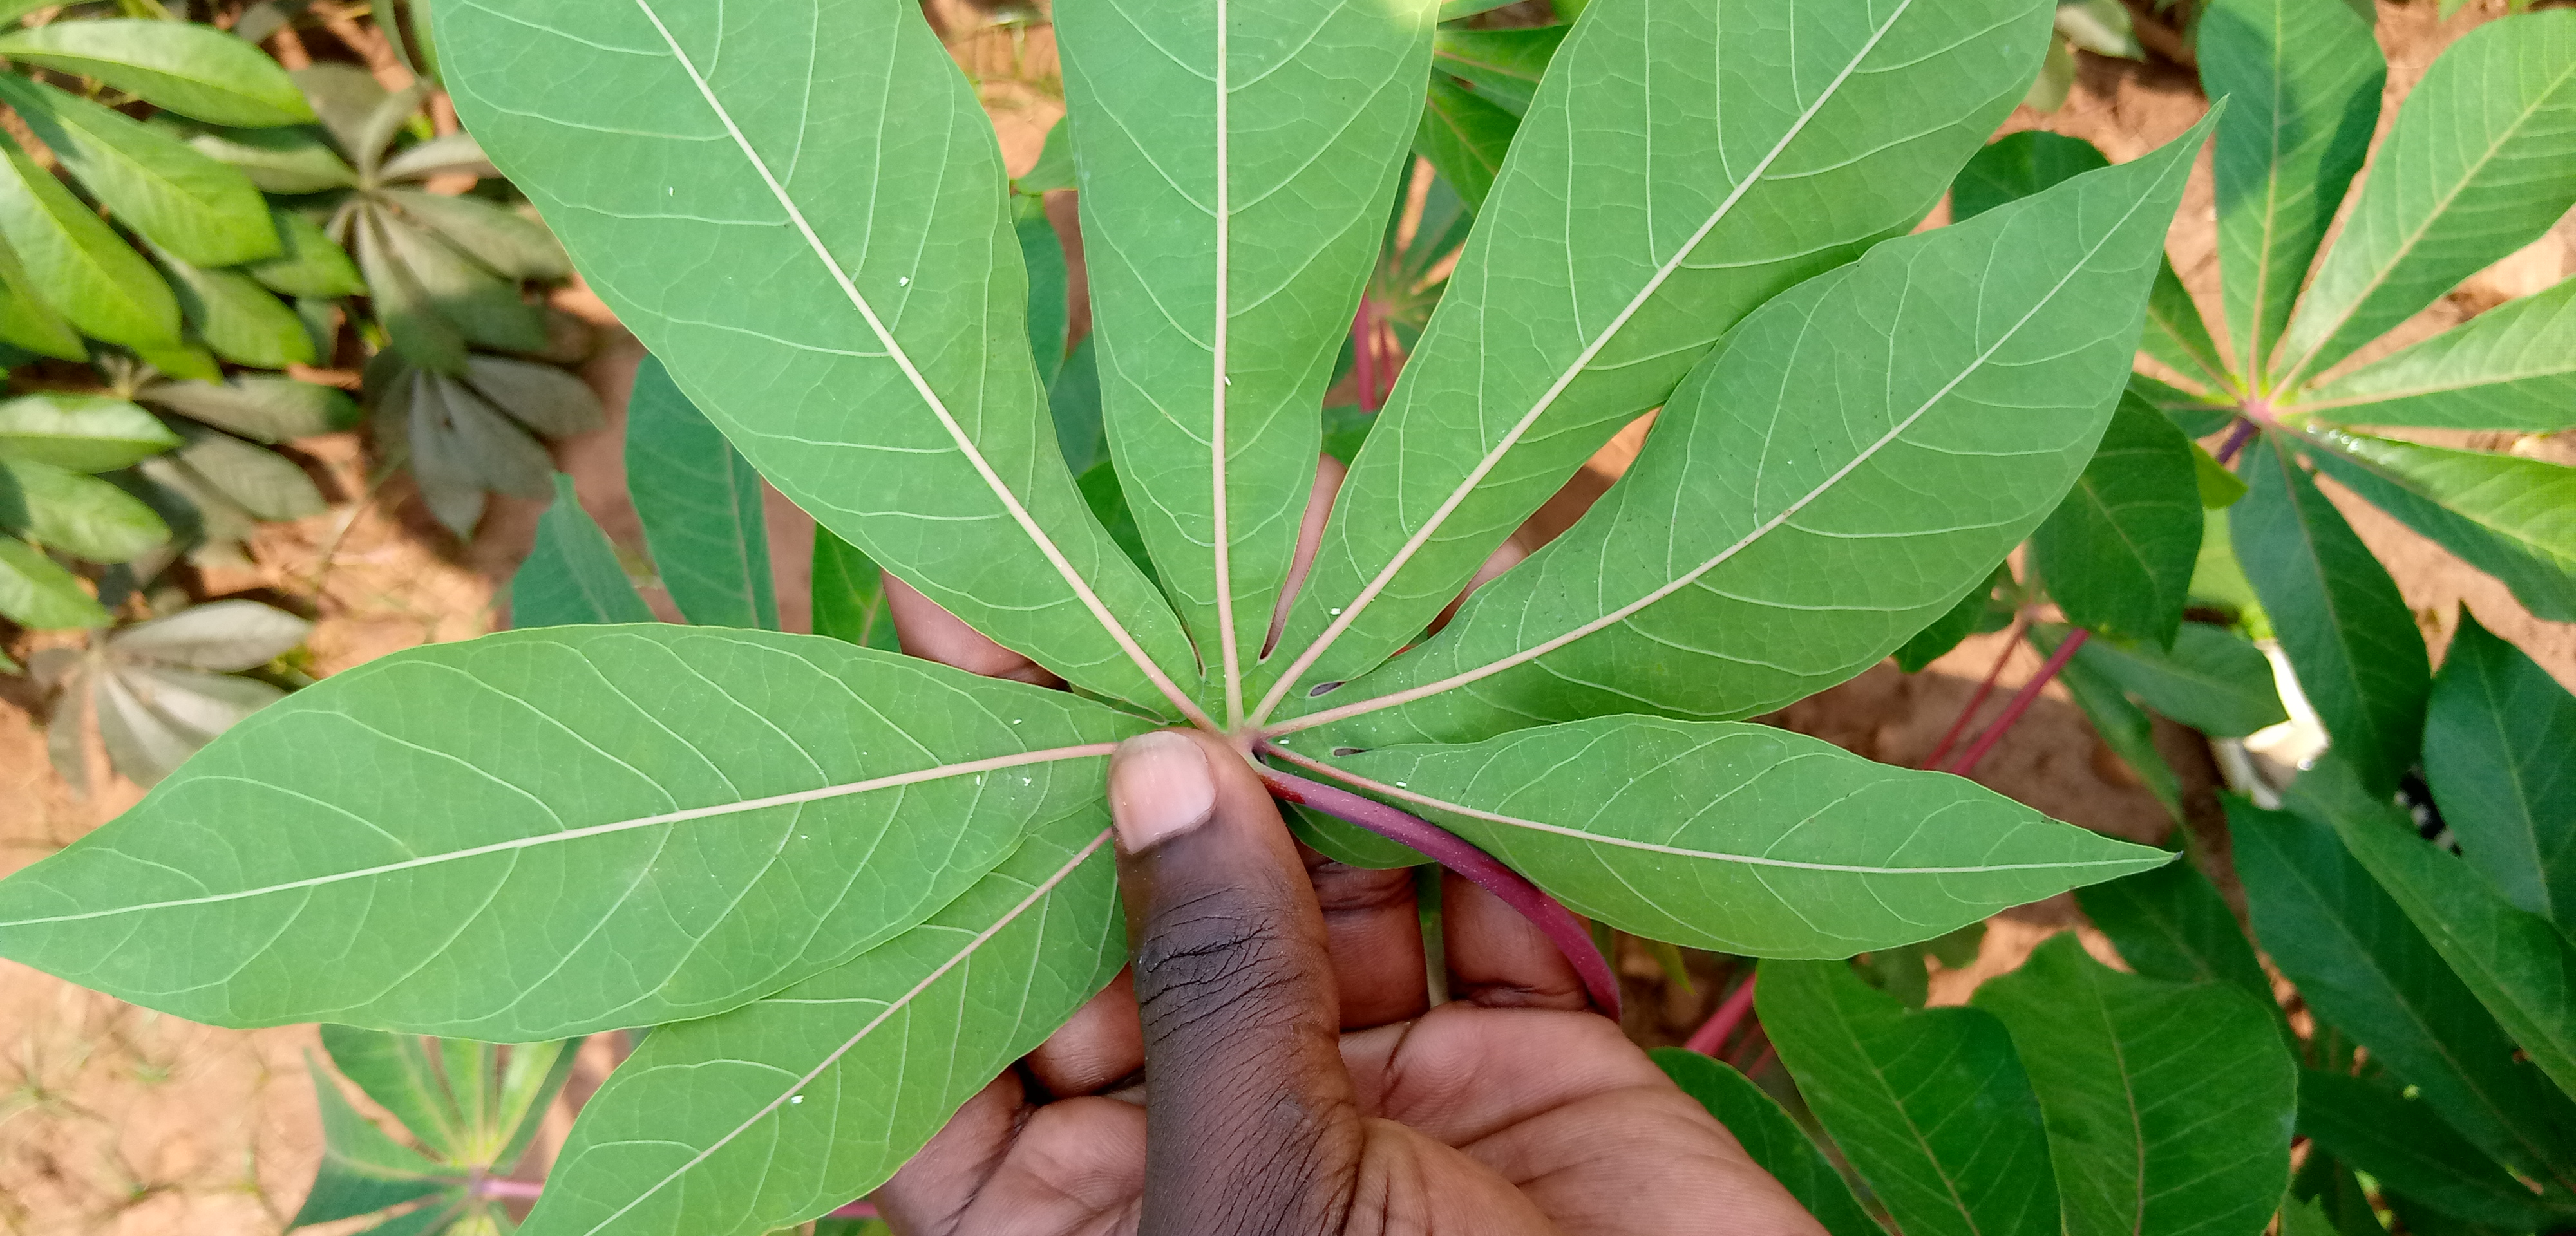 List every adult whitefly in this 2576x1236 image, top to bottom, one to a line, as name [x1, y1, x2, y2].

whitefly [896, 273, 913, 289]
whitefly [1218, 370, 1236, 391]
whitefly [1327, 604, 1345, 617]
whitefly [1010, 715, 1025, 731]
whitefly [1276, 736, 1292, 748]
whitefly [973, 771, 985, 788]
whitefly [1019, 771, 1034, 790]
whitefly [1394, 778, 1409, 789]
whitefly [789, 1092, 808, 1108]